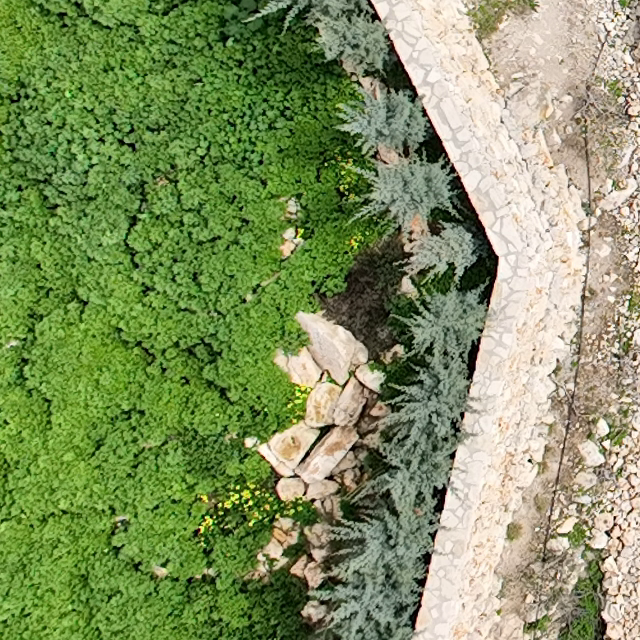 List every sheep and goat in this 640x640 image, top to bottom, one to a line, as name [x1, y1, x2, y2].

None